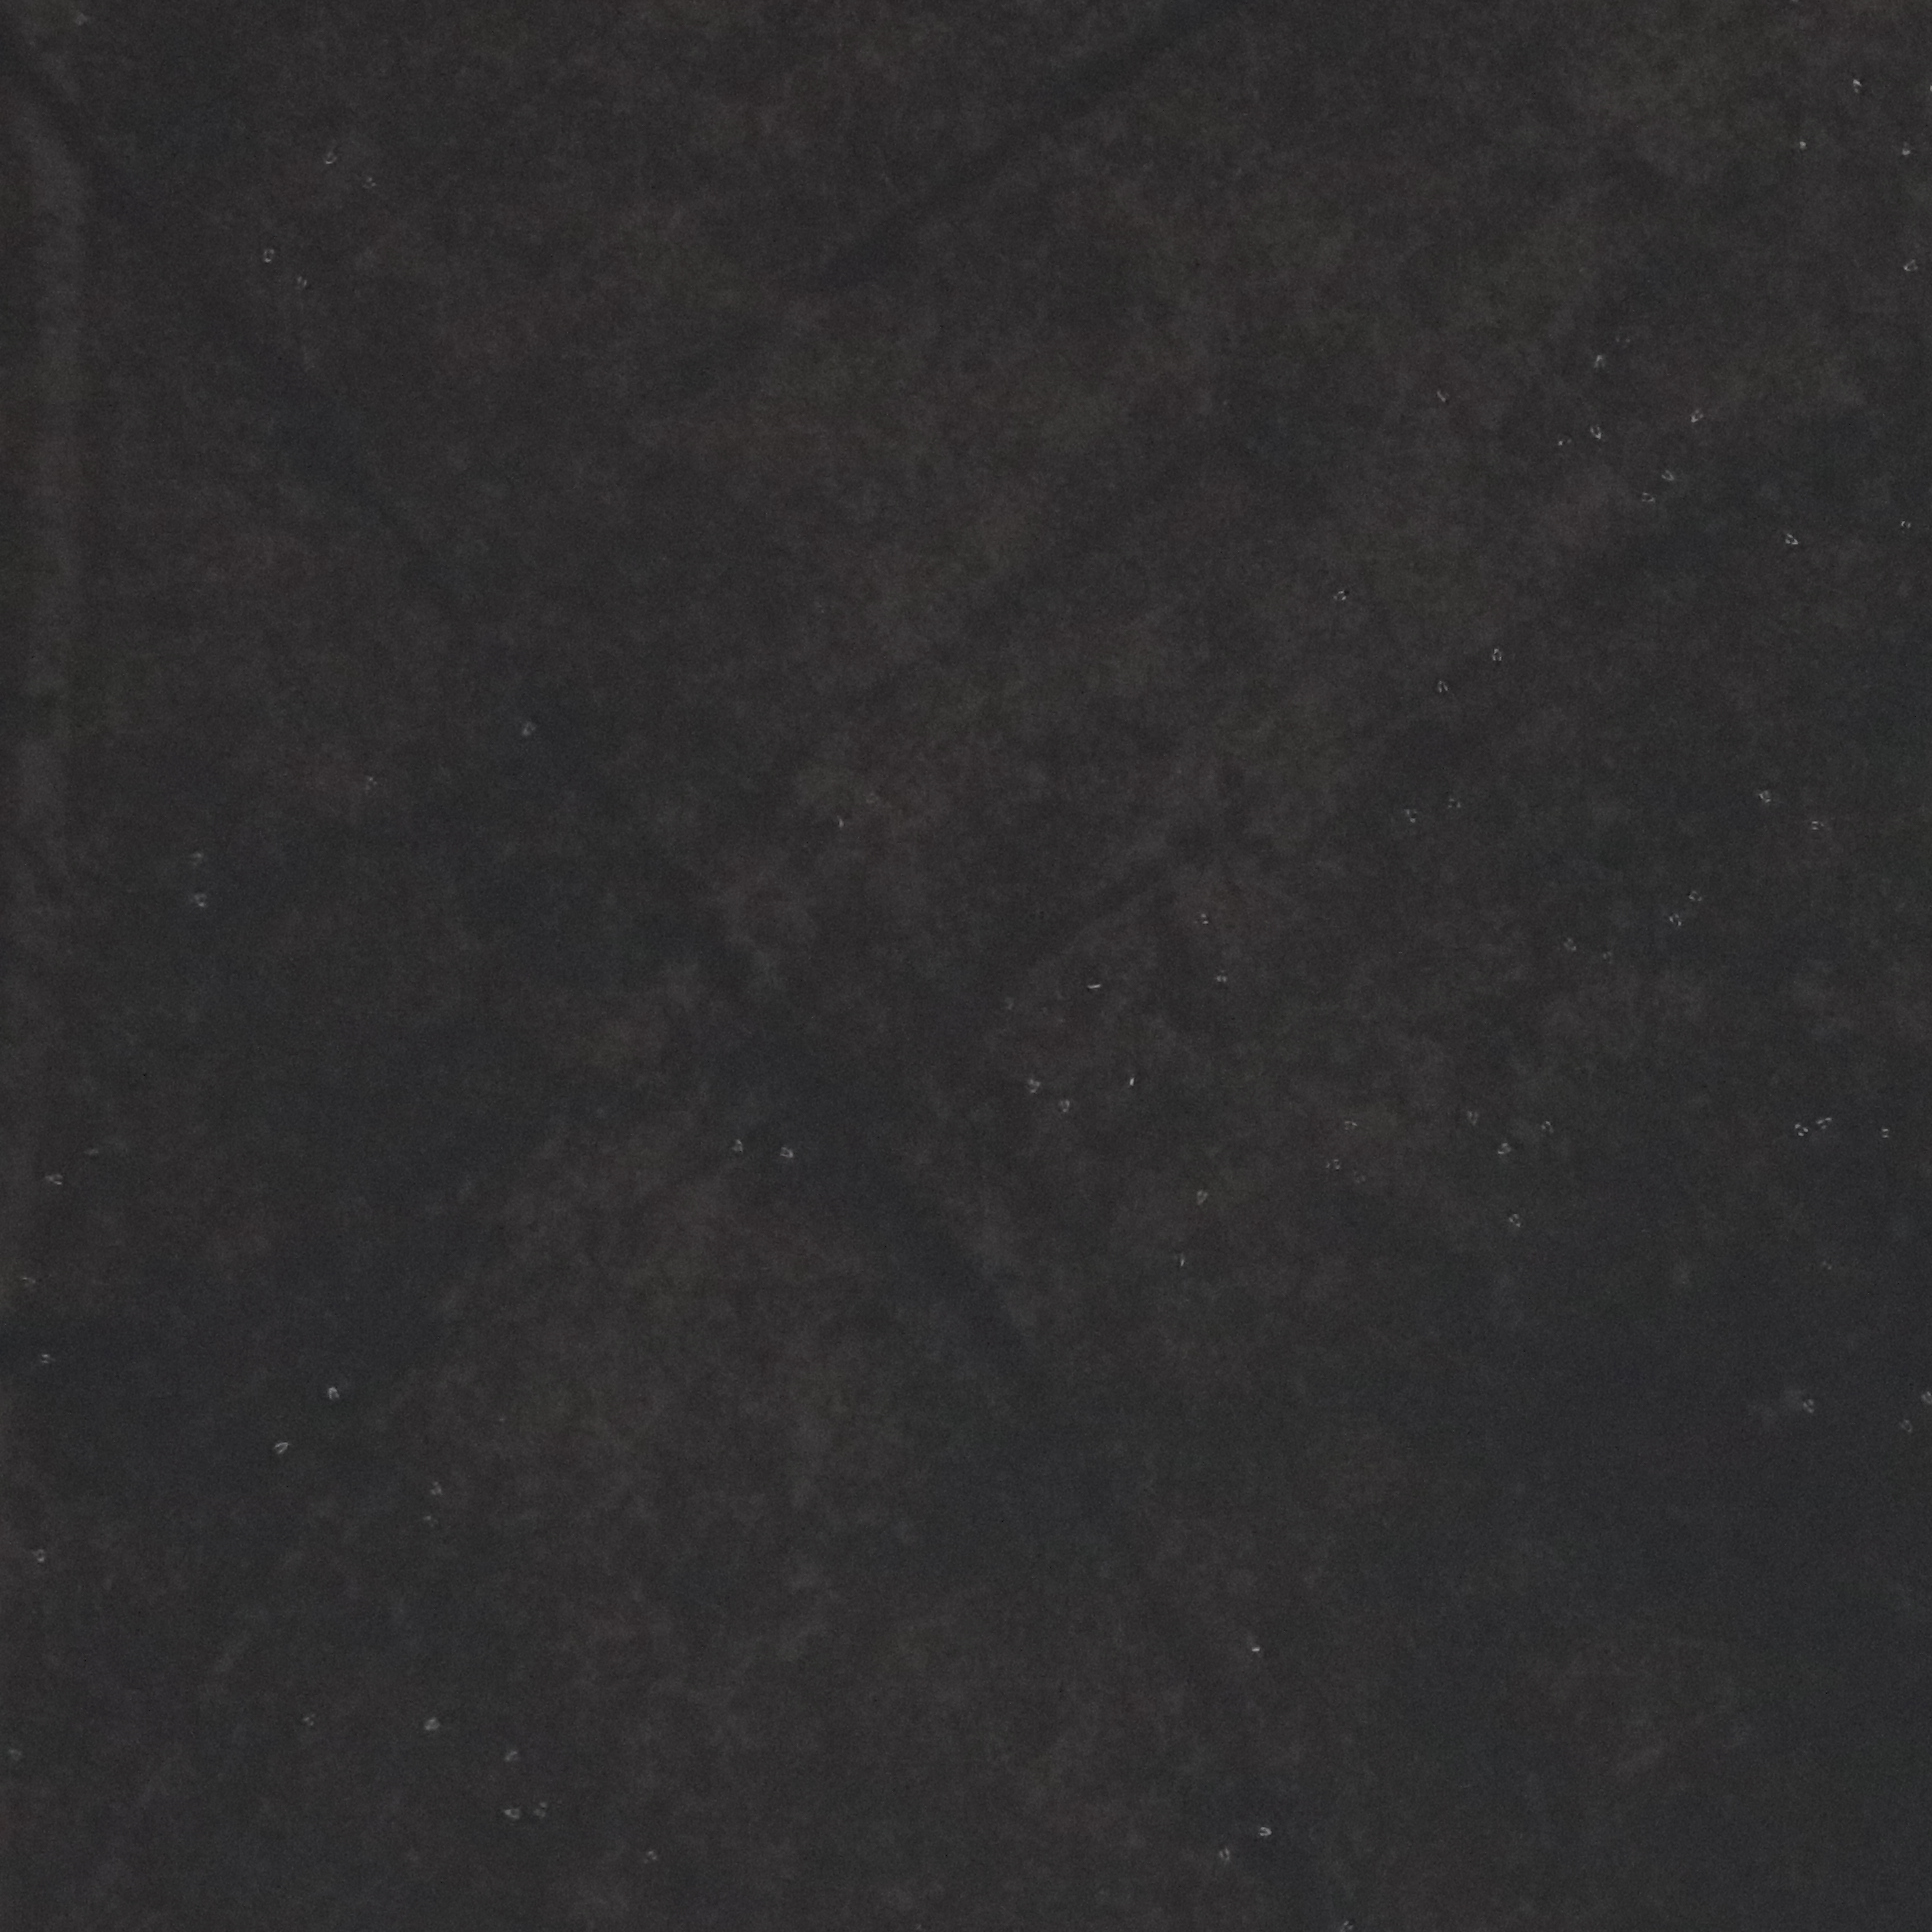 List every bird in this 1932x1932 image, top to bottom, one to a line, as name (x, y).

brant (82, 19)
brant (1868, 74)
brant (1807, 147)
brant (1913, 151)
brant (330, 157)
brant (368, 183)
brant (265, 259)
brant (1913, 267)
brant (303, 288)
brant (1607, 367)
brant (1442, 395)
brant (1693, 417)
brant (1598, 432)
brant (1564, 436)
brant (1674, 475)
brant (1646, 503)
brant (1908, 531)
brant (1798, 537)
brant (1342, 595)
brant (1500, 647)
brant (1444, 689)
brant (525, 728)
brant (374, 786)
brant (1767, 793)
brant (876, 795)
brant (1452, 801)
brant (1415, 817)
brant (839, 822)
brant (1816, 822)
brant (197, 856)
brant (1699, 891)
brant (199, 904)
brant (1678, 911)
brant (1201, 921)
brant (1577, 943)
brant (1613, 959)
brant (1224, 978)
brant (1095, 984)
brant (1132, 1076)
brant (1036, 1085)
brant (1068, 1103)
brant (1475, 1115)
brant (1829, 1120)
brant (1799, 1122)
brant (1550, 1128)
brant (1357, 1130)
brant (1895, 1133)
brant (740, 1148)
brant (787, 1149)
brant (1504, 1153)
brant (1332, 1162)
brant (1359, 1179)
brant (55, 1180)
brant (1196, 1192)
brant (1522, 1224)
brant (1183, 1257)
brant (24, 1284)
brant (50, 1365)
brant (338, 1391)
brant (1802, 1409)
brant (1907, 1425)
brant (283, 1443)
brant (433, 1492)
brant (429, 1526)
brant (41, 1558)
brant (1249, 1644)
brant (316, 1717)
brant (434, 1721)
brant (16, 1755)
brant (512, 1759)
brant (518, 1810)
brant (544, 1813)
brant (1269, 1832)
brant (1229, 1854)
brant (652, 1860)
brant (1353, 1920)
brant (924, 1927)